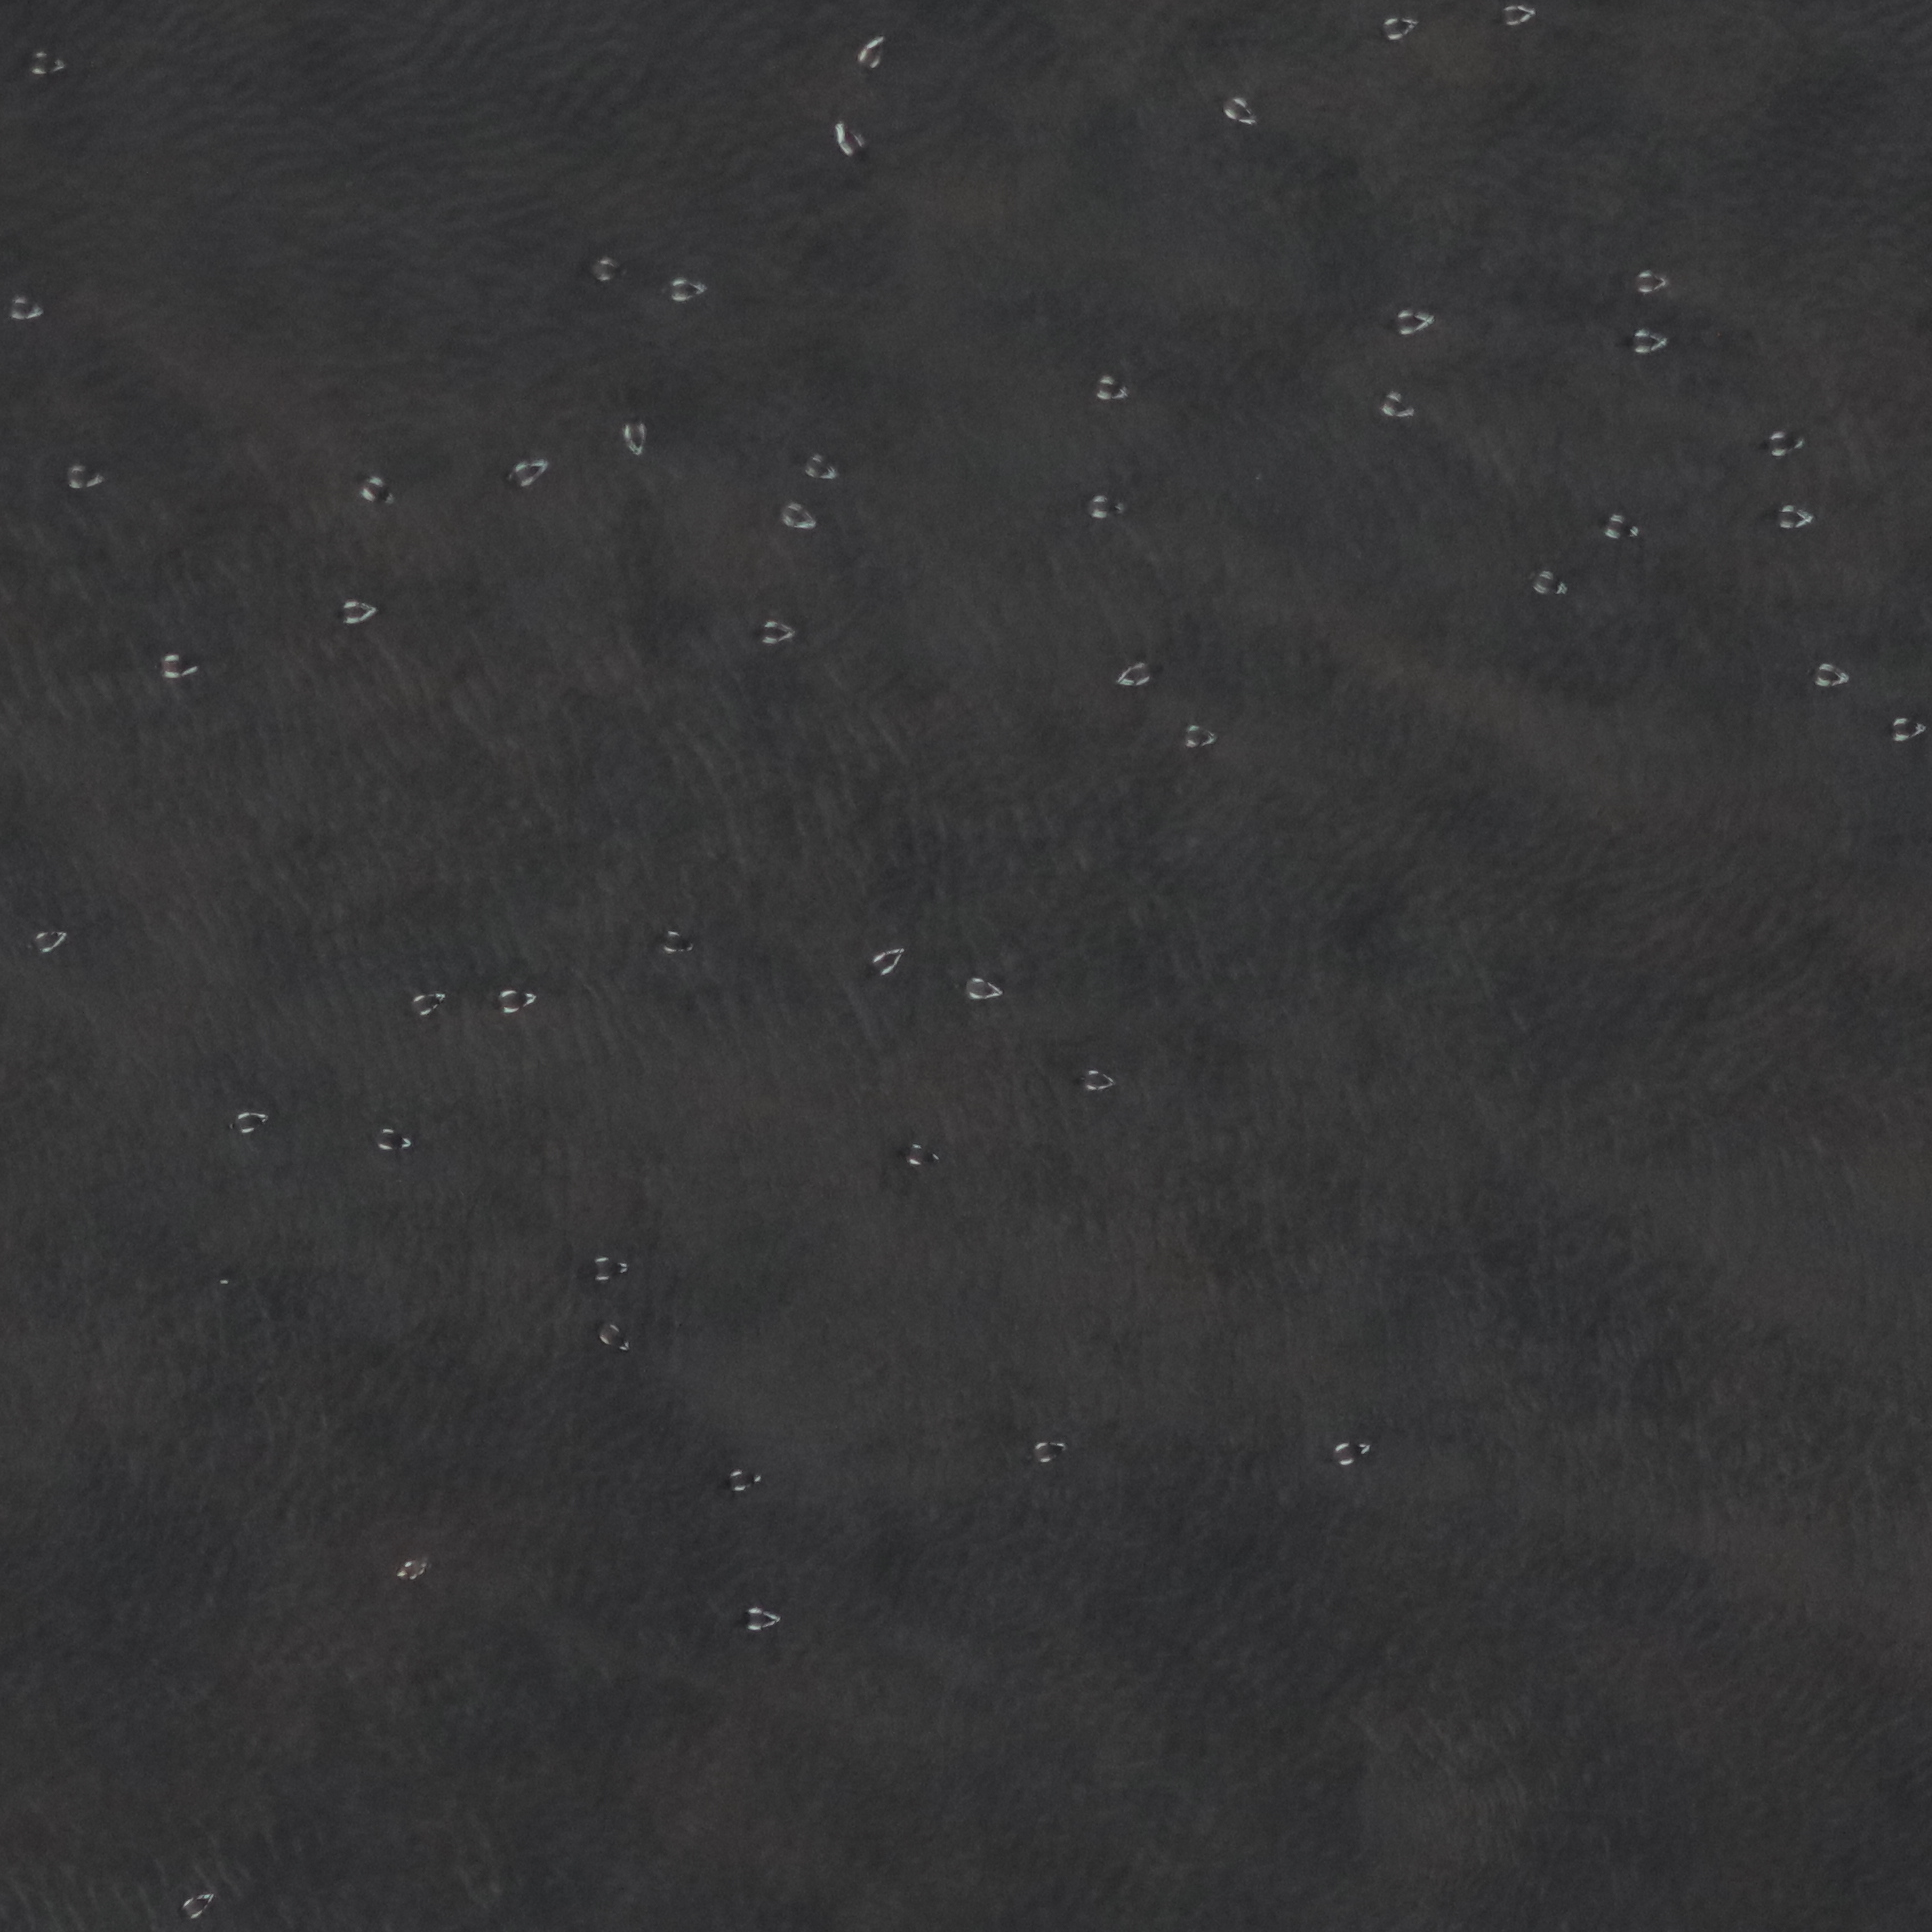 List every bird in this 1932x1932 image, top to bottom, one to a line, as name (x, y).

brant (1514, 17)
brant (1396, 29)
brant (870, 54)
brant (47, 65)
brant (1238, 111)
brant (850, 141)
brant (607, 271)
brant (1649, 283)
brant (686, 292)
brant (21, 309)
brant (1412, 322)
brant (1645, 342)
brant (1111, 390)
brant (1394, 406)
brant (636, 434)
brant (1779, 445)
brant (817, 466)
brant (527, 474)
brant (83, 477)
brant (375, 490)
brant (1107, 505)
brant (801, 519)
brant (1792, 520)
brant (1618, 530)
brant (1548, 586)
brant (355, 612)
brant (774, 633)
brant (176, 667)
brant (1137, 674)
brant (1831, 678)
brant (1907, 730)
brant (1196, 736)
brant (49, 941)
brant (676, 942)
brant (889, 961)
brant (981, 987)
brant (515, 1000)
brant (426, 1005)
brant (1096, 1081)
brant (249, 1122)
brant (395, 1141)
brant (920, 1154)
brant (610, 1268)
brant (612, 1333)
brant (1045, 1451)
brant (1348, 1453)
brant (745, 1481)
other bird (414, 1566)
brant (760, 1619)
brant (197, 1905)